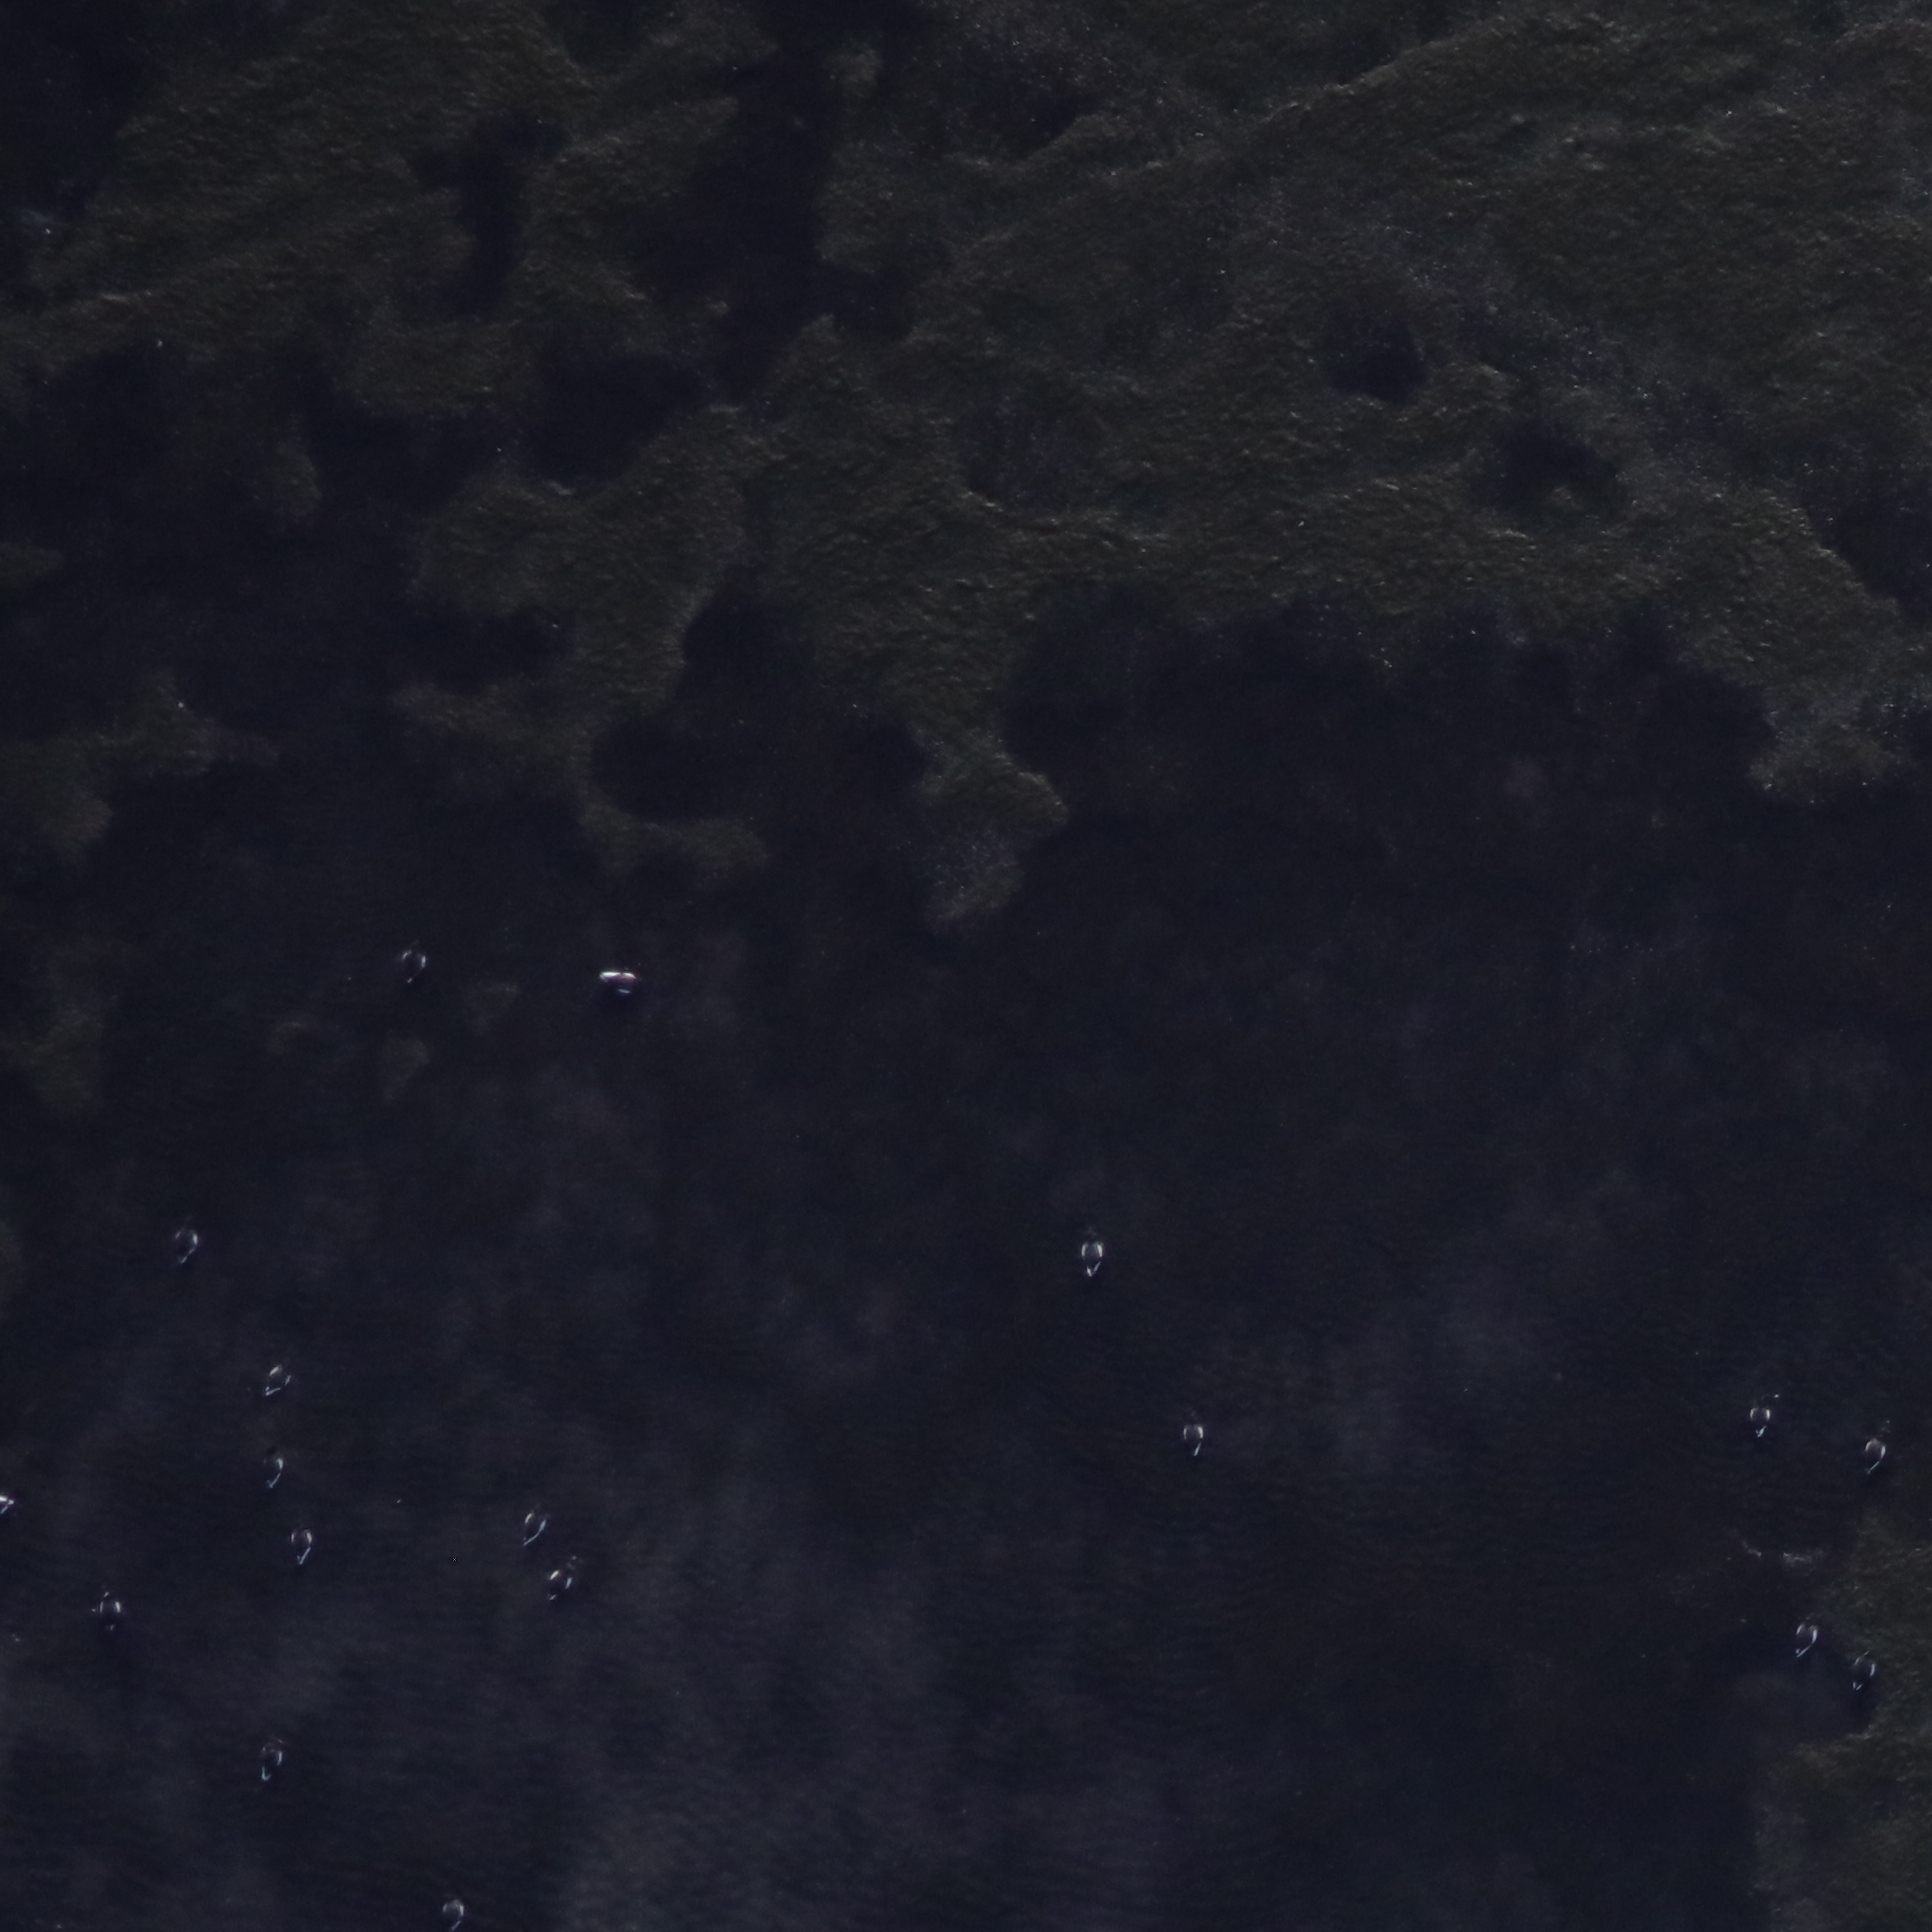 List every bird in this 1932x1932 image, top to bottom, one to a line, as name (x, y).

brant (413, 965)
brant (624, 982)
brant (185, 1239)
brant (1091, 1251)
brant (281, 1377)
brant (1759, 1419)
brant (1197, 1433)
brant (1874, 1452)
brant (277, 1468)
brant (535, 1526)
brant (298, 1550)
brant (561, 1581)
brant (114, 1611)
brant (1806, 1628)
brant (1860, 1672)
brant (273, 1753)
brant (452, 1906)